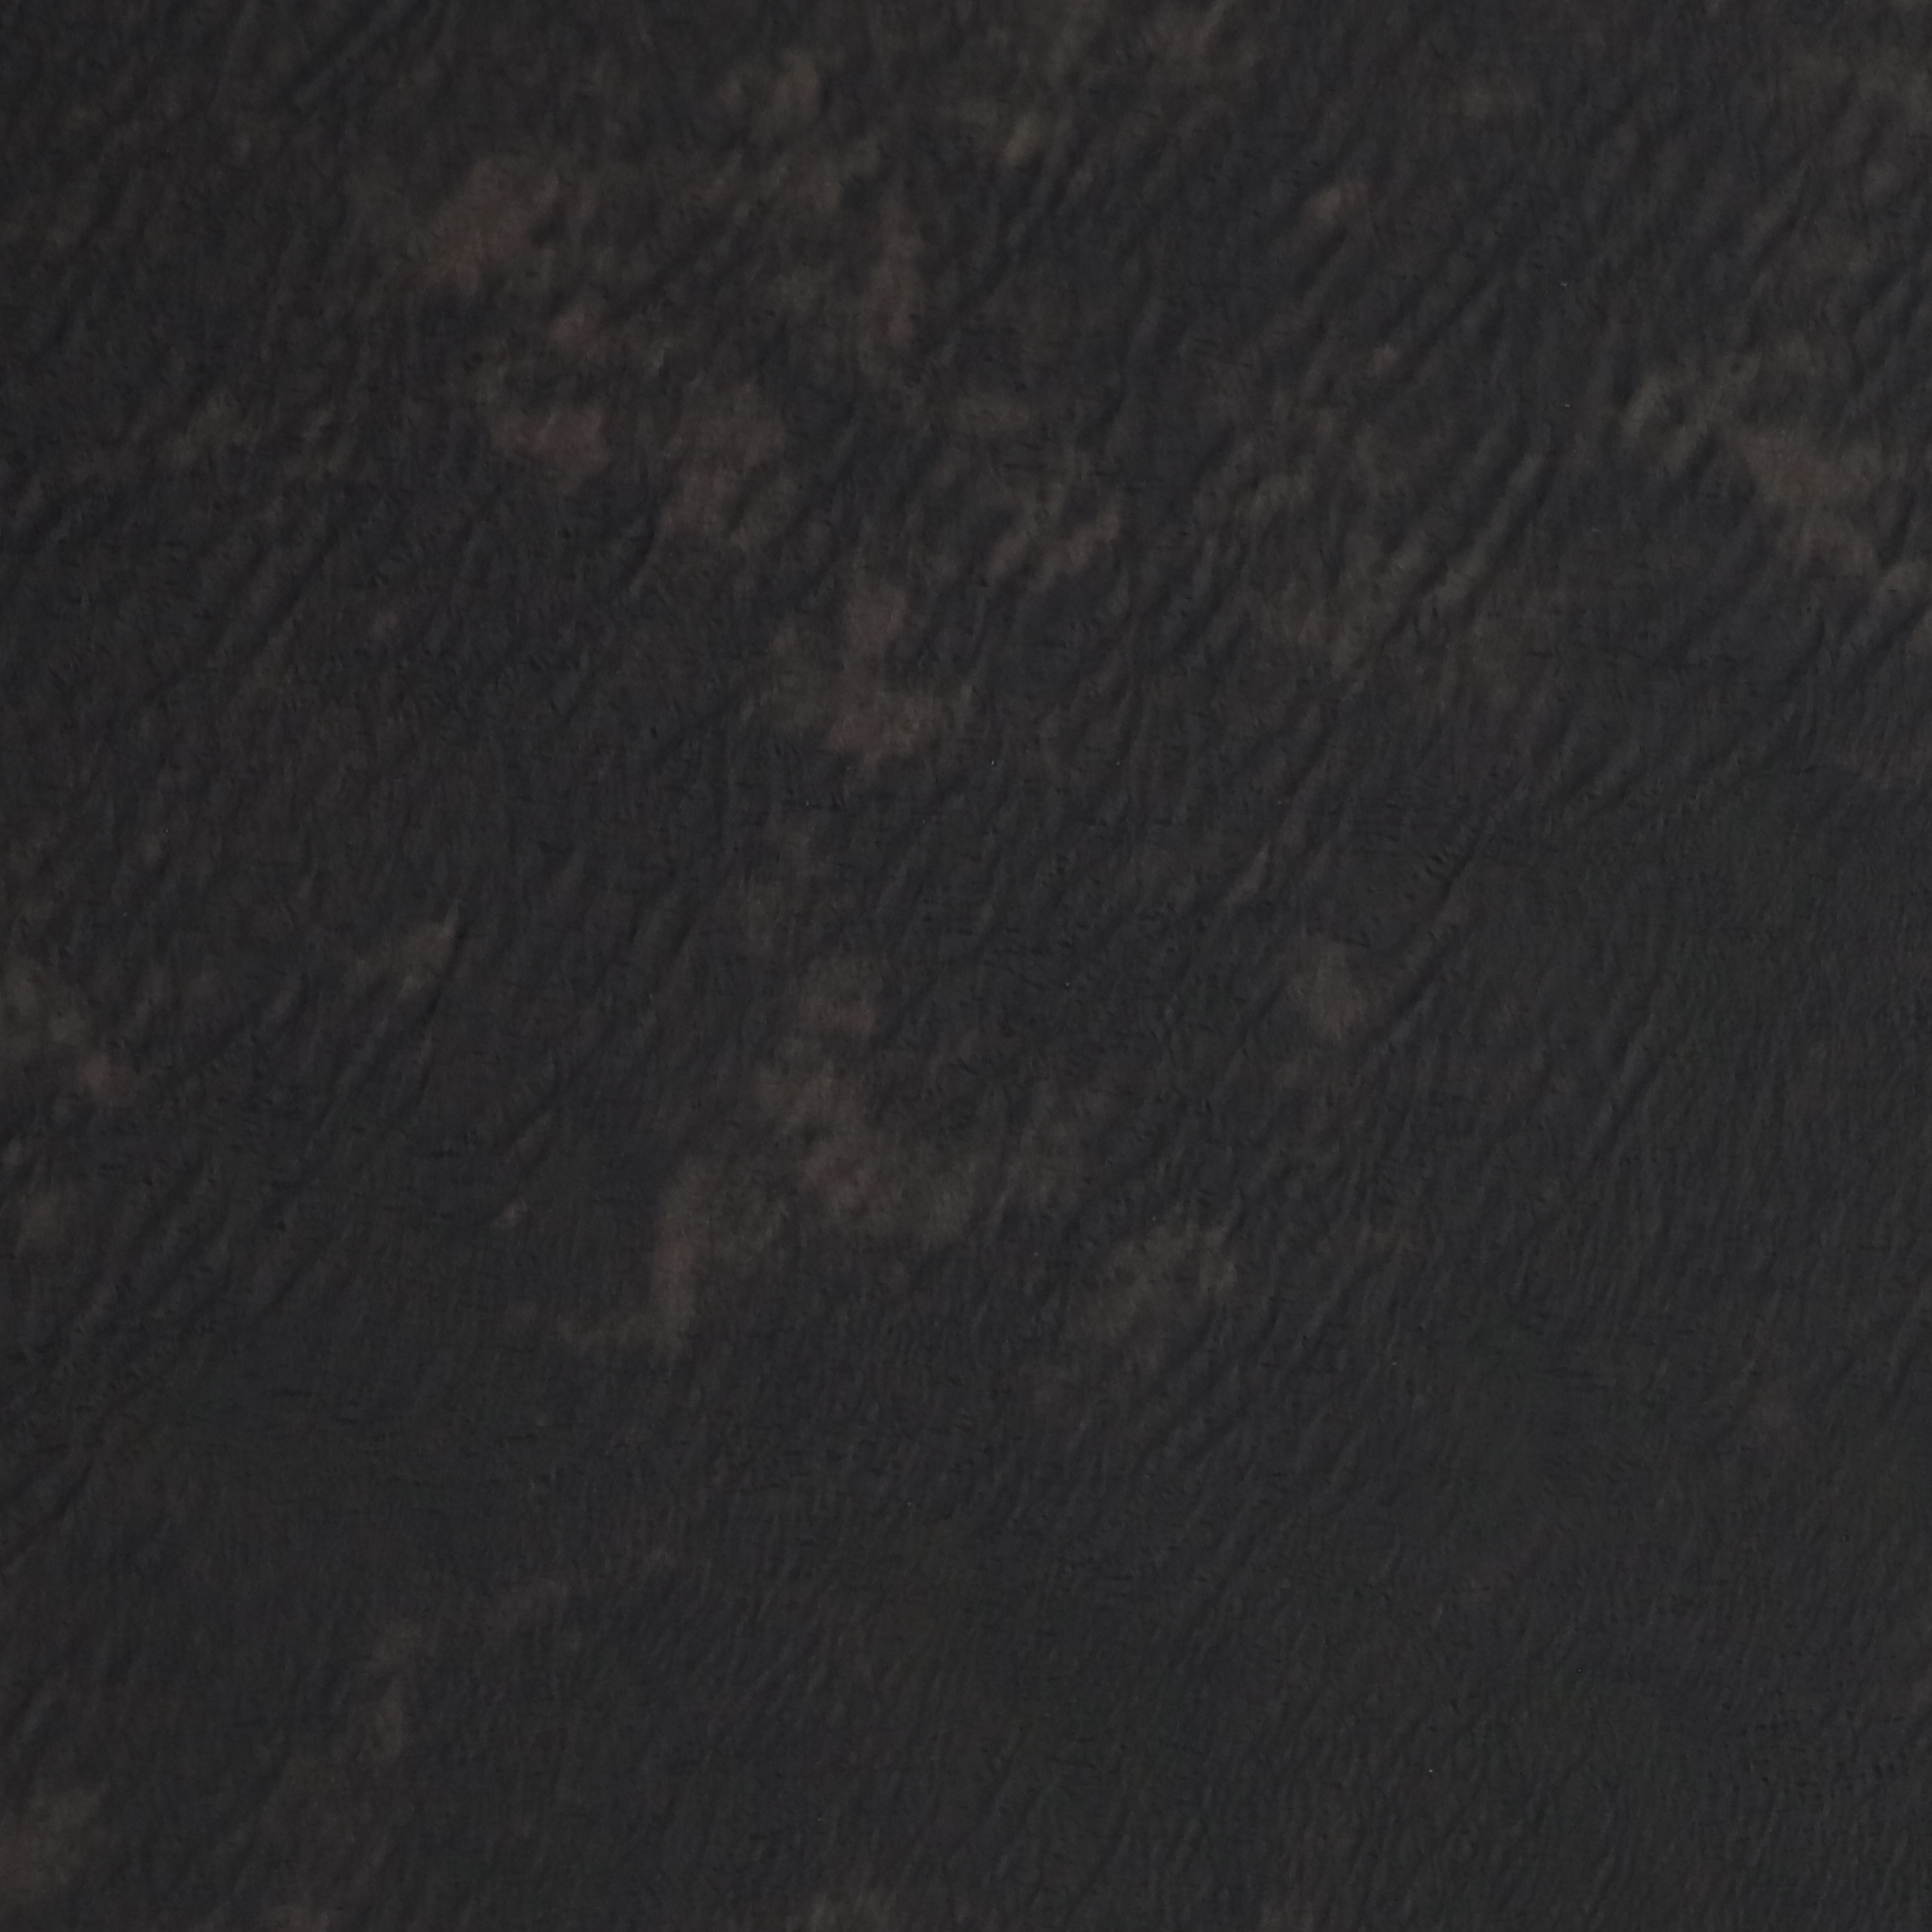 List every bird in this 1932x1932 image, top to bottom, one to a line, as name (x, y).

None